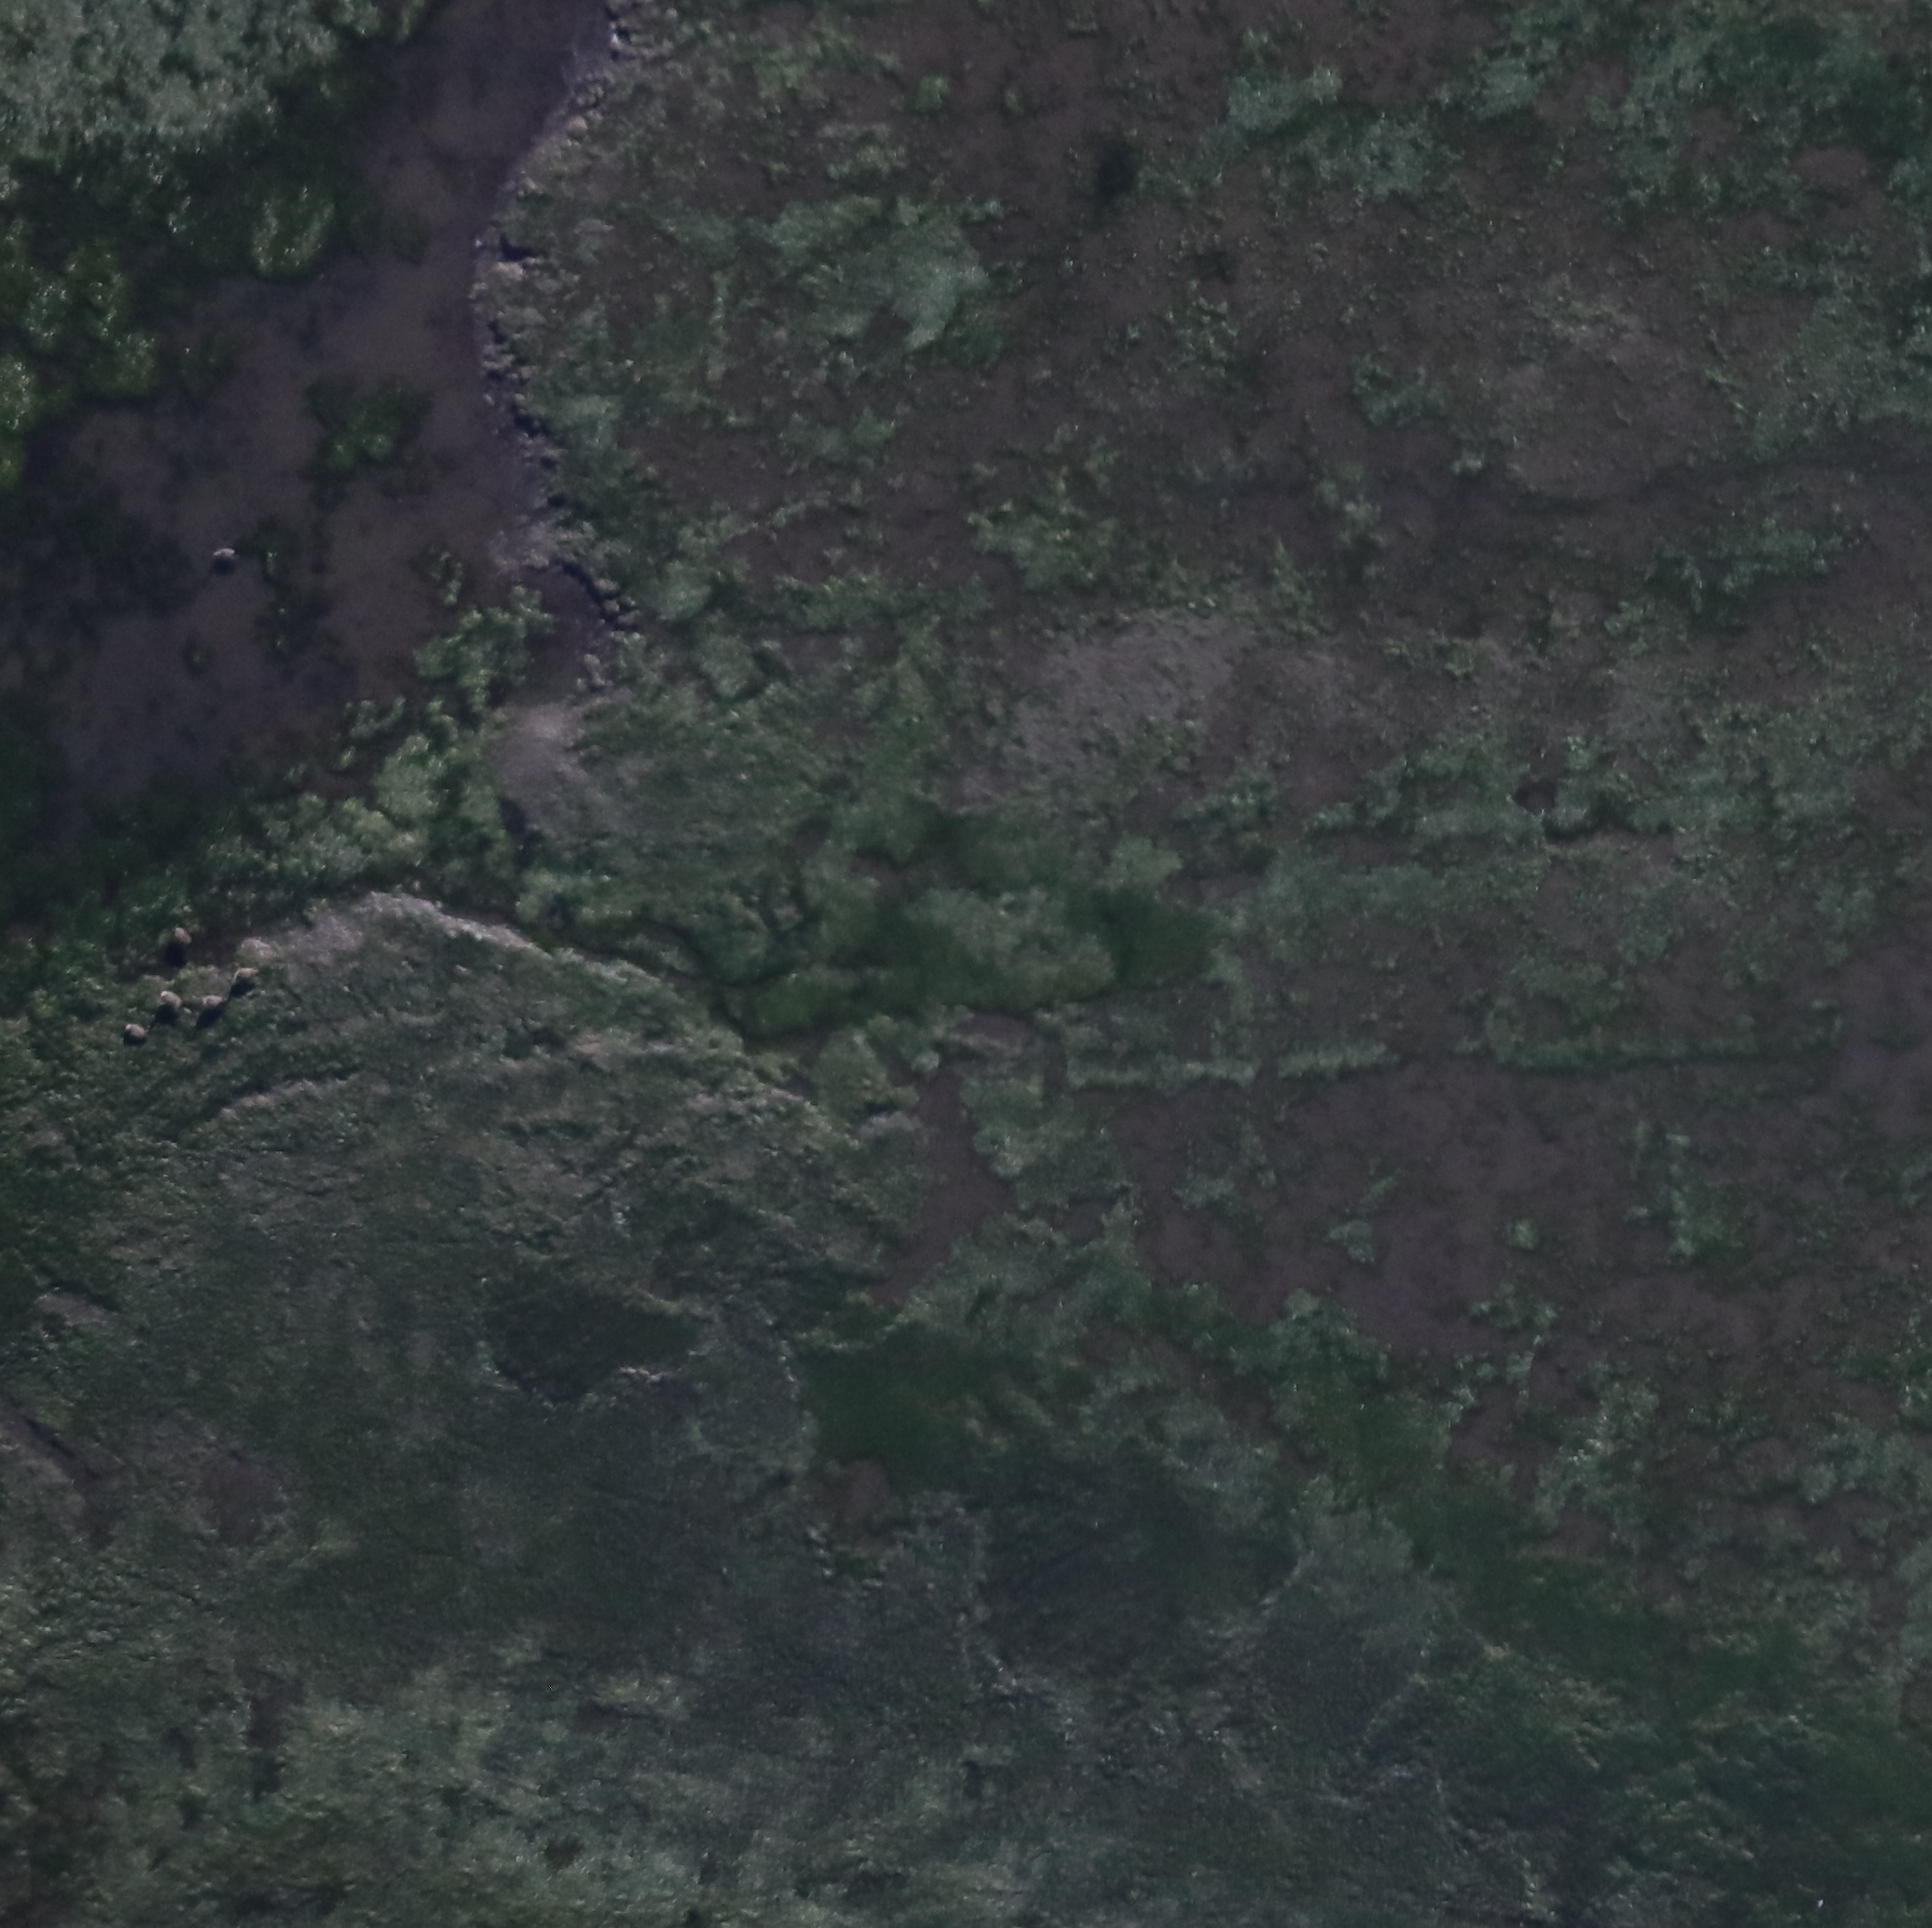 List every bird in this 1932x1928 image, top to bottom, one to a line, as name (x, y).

Canada goose (227, 554)
Canada goose (183, 939)
Canada goose (246, 975)
Canada goose (169, 999)
Canada goose (213, 1000)
Canada goose (137, 1033)